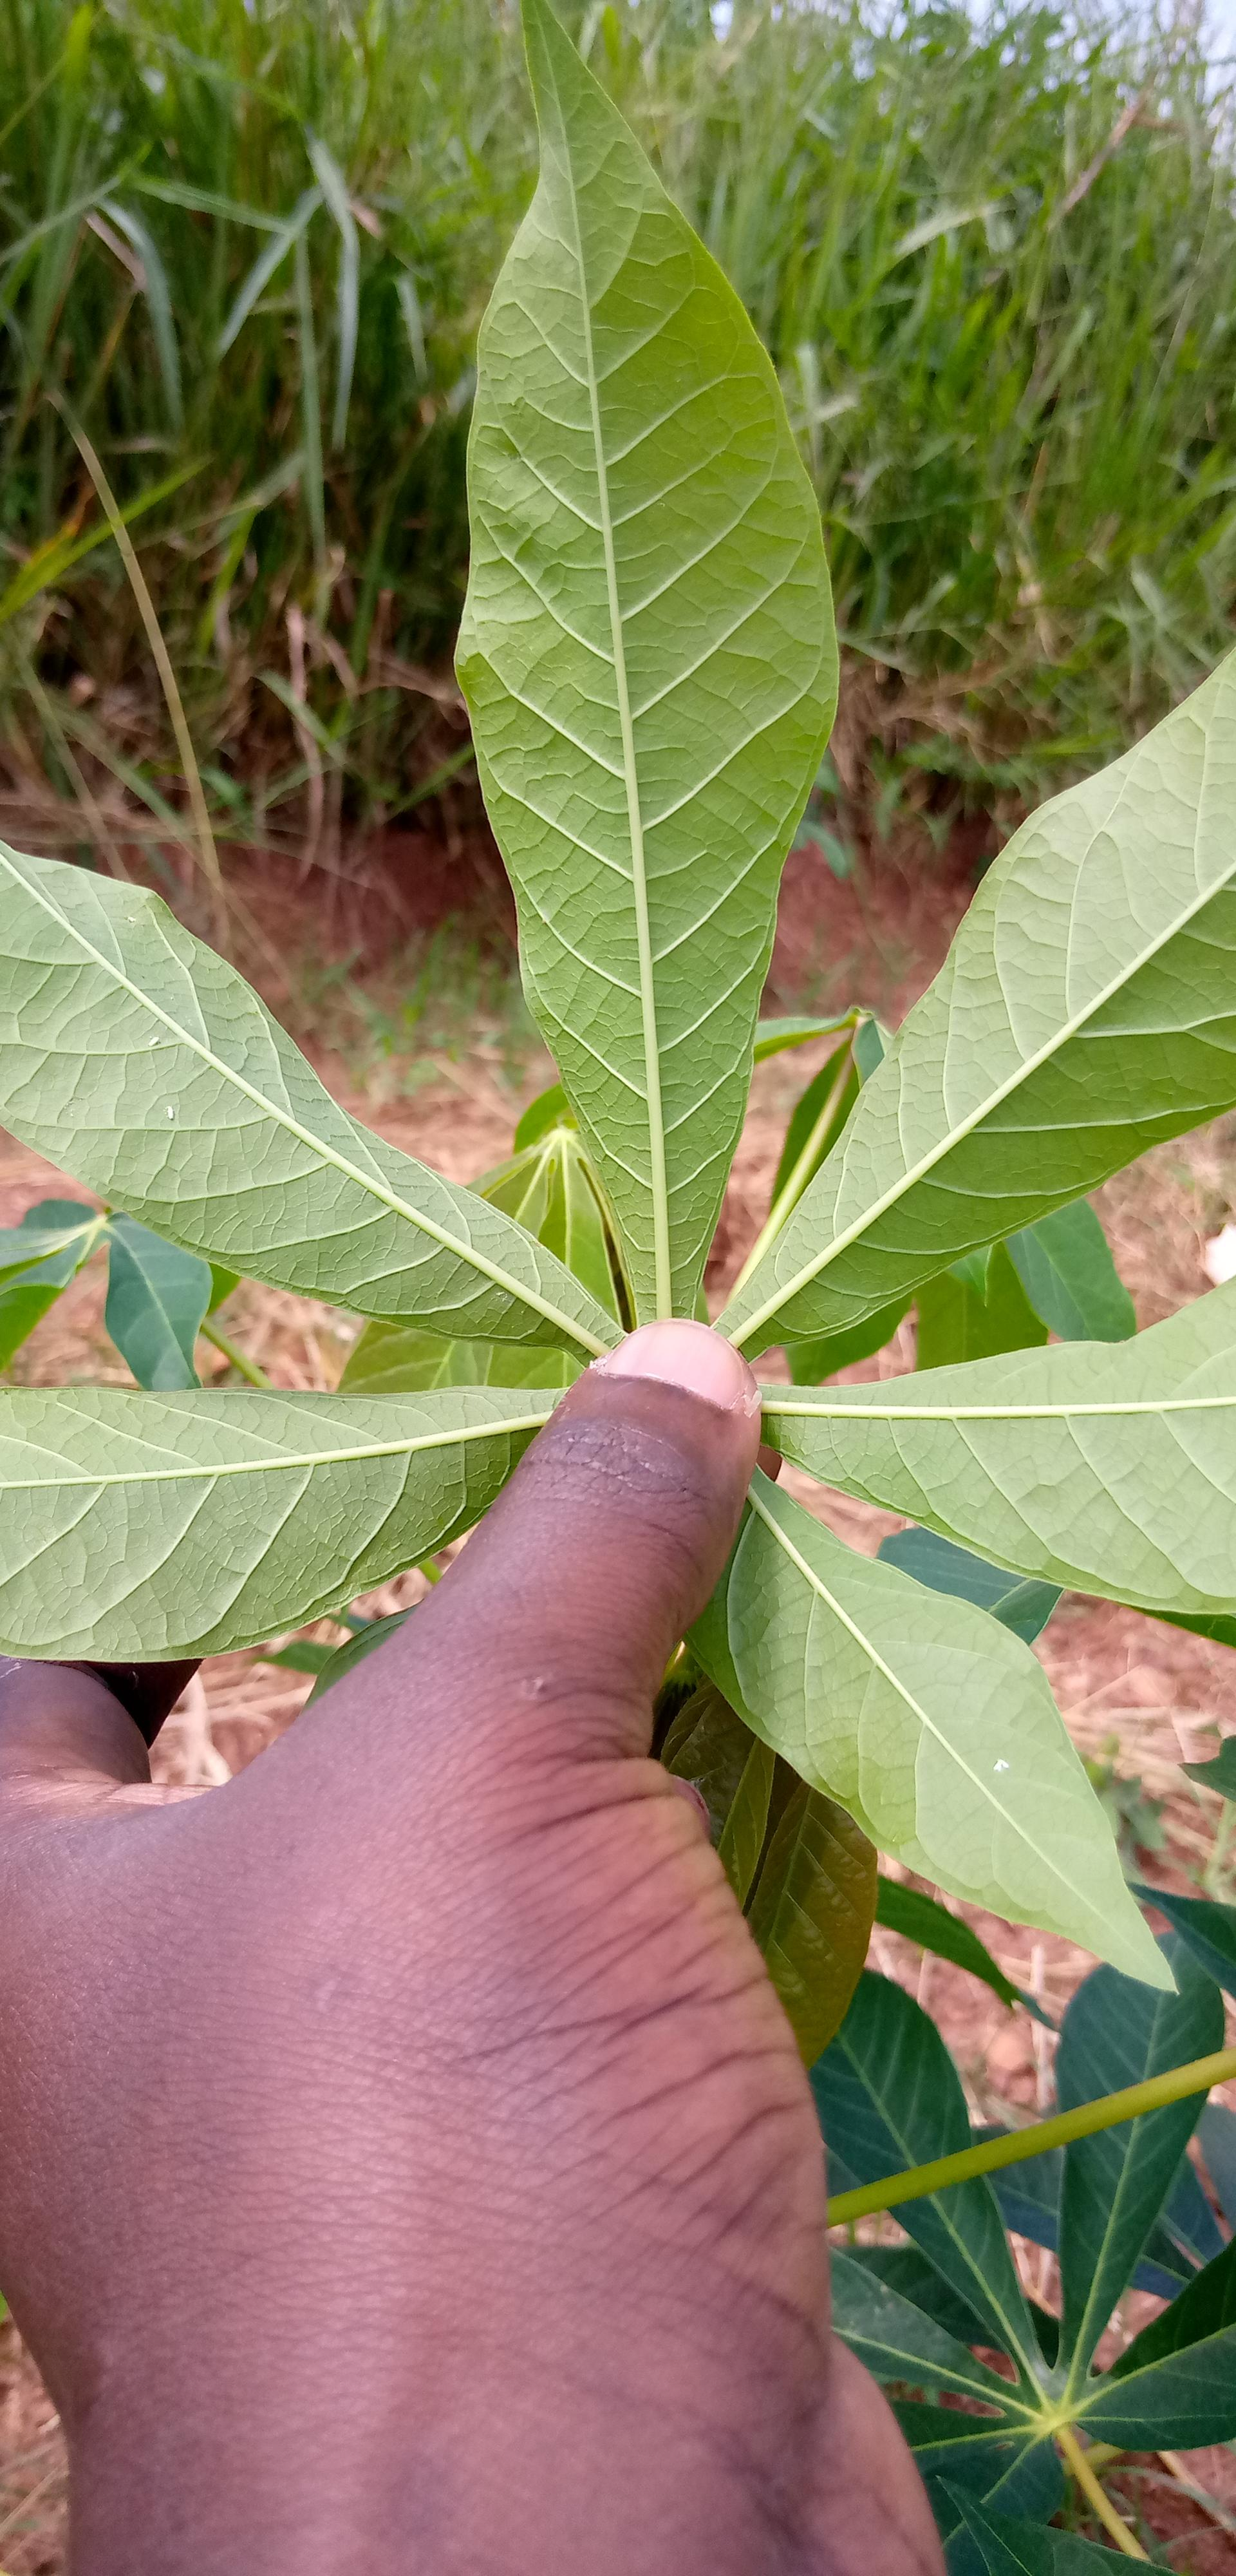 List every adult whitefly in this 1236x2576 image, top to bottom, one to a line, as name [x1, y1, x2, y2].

whitefly [126, 912, 137, 926]
whitefly [146, 1033, 160, 1048]
whitefly [165, 1103, 178, 1124]
whitefly [990, 1754, 1011, 1776]